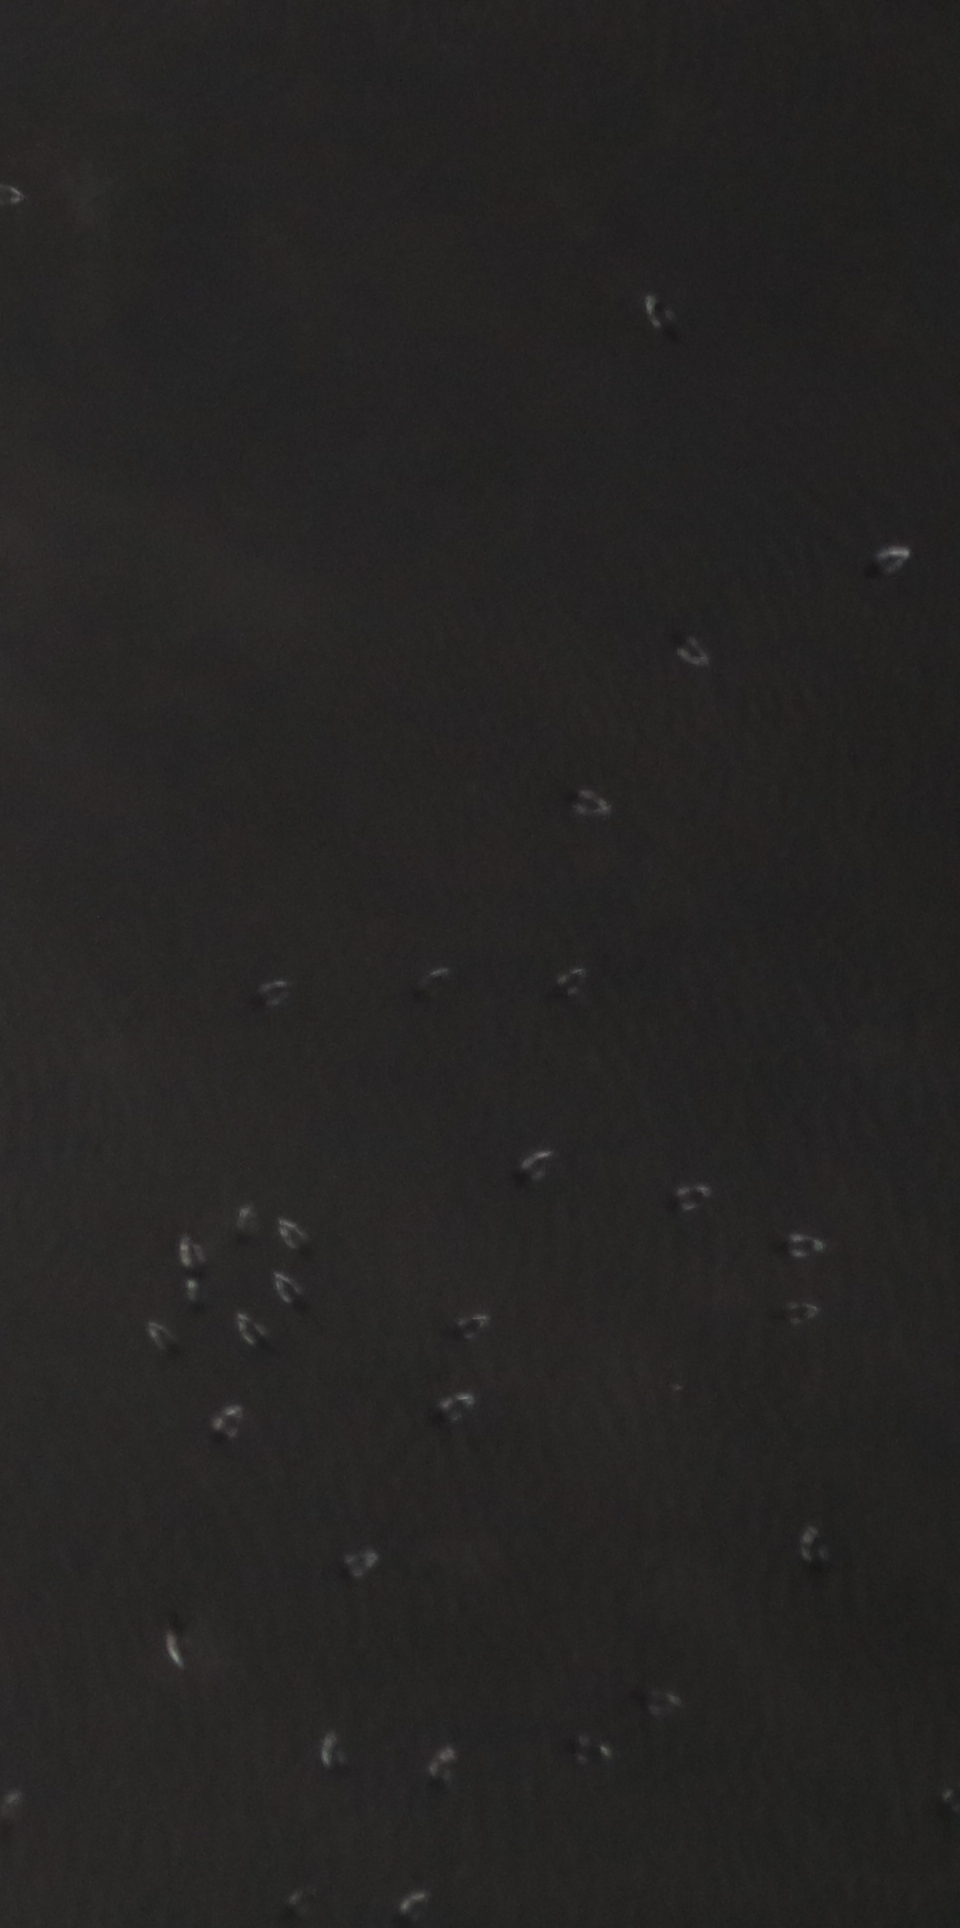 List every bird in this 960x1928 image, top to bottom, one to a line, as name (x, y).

brant (4, 191)
brant (660, 314)
brant (889, 558)
brant (693, 649)
brant (588, 802)
brant (435, 978)
brant (567, 982)
brant (275, 993)
brant (531, 1167)
brant (692, 1199)
brant (245, 1220)
brant (292, 1233)
brant (807, 1242)
brant (195, 1258)
brant (293, 1289)
brant (191, 1293)
brant (791, 1310)
brant (471, 1325)
brant (252, 1329)
brant (166, 1339)
brant (456, 1410)
brant (231, 1428)
brant (814, 1551)
brant (354, 1561)
brant (174, 1646)
brant (653, 1706)
brant (585, 1748)
brant (330, 1752)
brant (443, 1769)
brant (954, 1801)
brant (14, 1810)
brant (304, 1901)
brant (410, 1906)